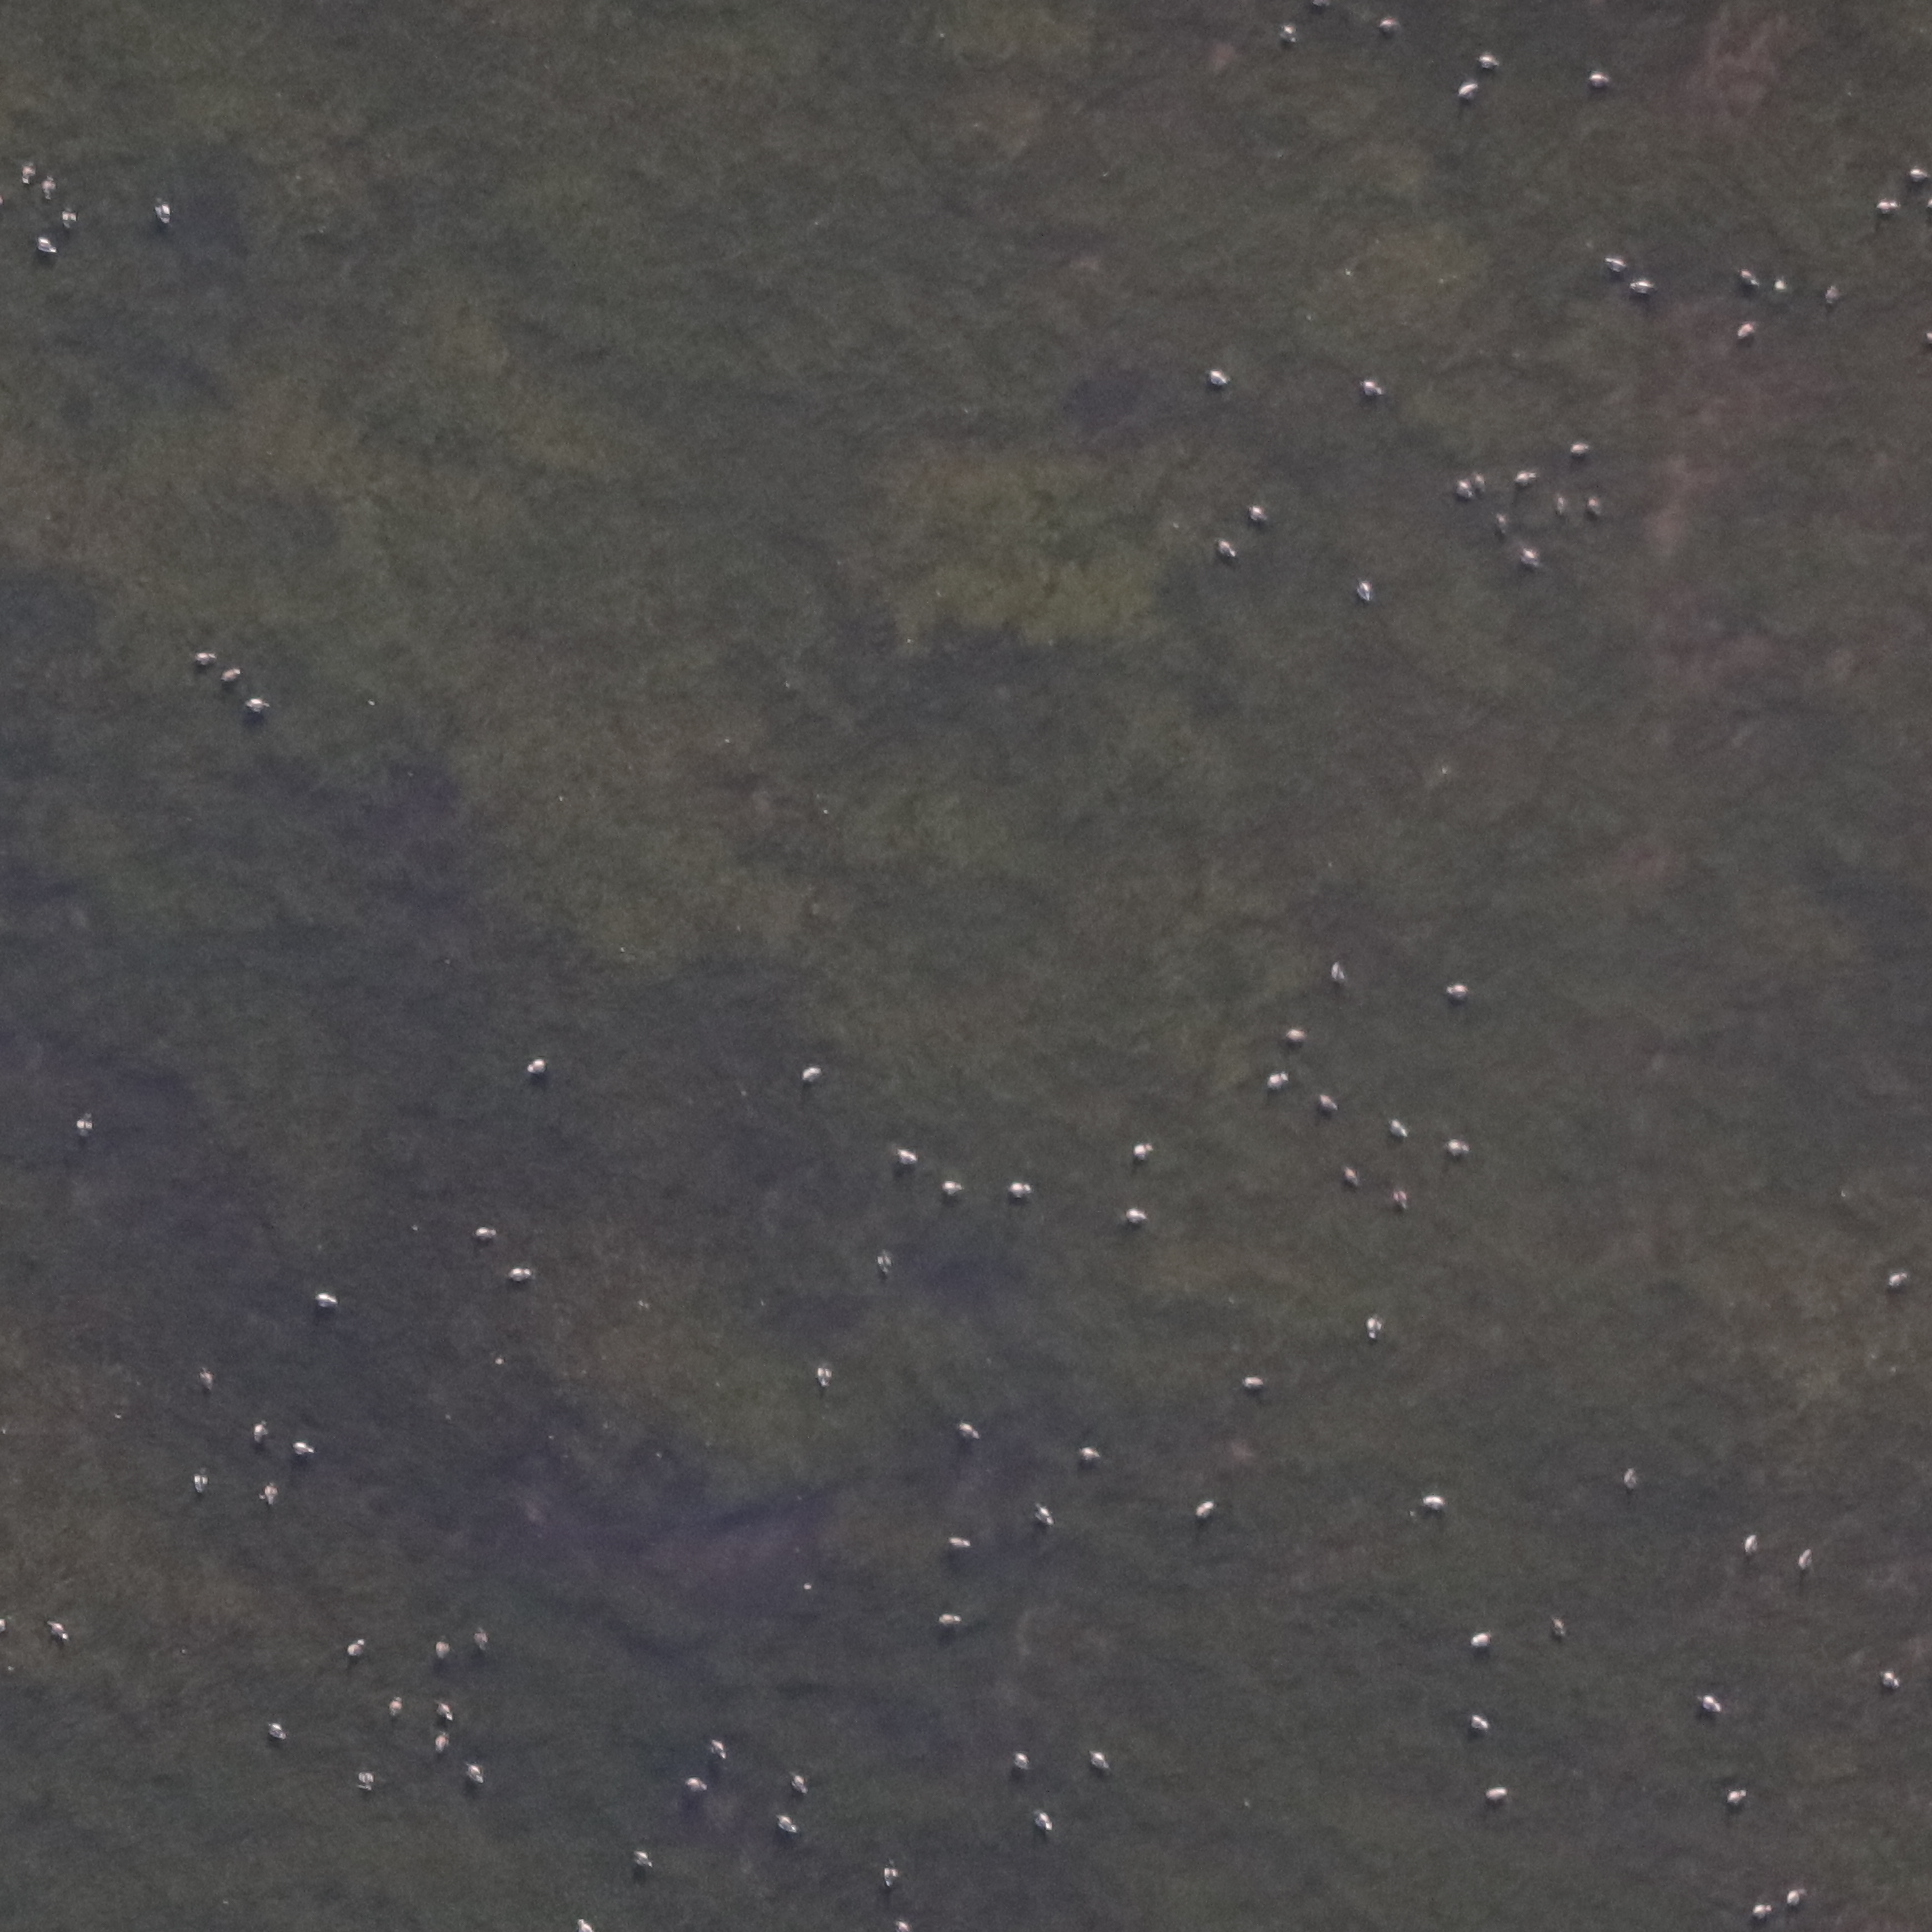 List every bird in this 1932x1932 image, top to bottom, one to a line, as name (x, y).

brant (1394, 26)
brant (1288, 29)
brant (1491, 60)
brant (1601, 82)
brant (1467, 94)
brant (25, 168)
brant (1922, 174)
brant (46, 189)
brant (1895, 207)
brant (66, 219)
brant (165, 222)
brant (54, 250)
brant (1611, 257)
brant (1747, 269)
brant (1646, 289)
brant (1835, 307)
brant (1749, 343)
brant (1372, 373)
brant (1224, 379)
brant (1583, 456)
brant (1525, 472)
brant (1467, 484)
brant (1564, 501)
brant (1585, 507)
brant (1260, 517)
brant (1506, 533)
brant (1221, 548)
brant (1538, 558)
brant (1365, 584)
brant (209, 666)
brant (241, 683)
brant (263, 712)
brant (1342, 978)
brant (1448, 989)
brant (1297, 1032)
brant (540, 1068)
brant (1275, 1073)
brant (809, 1074)
brant (1326, 1101)
brant (1402, 1126)
brant (84, 1127)
brant (1453, 1140)
brant (1145, 1144)
brant (904, 1157)
brant (1353, 1169)
brant (954, 1182)
brant (1013, 1188)
brant (1400, 1200)
brant (1137, 1220)
brant (500, 1229)
brant (893, 1252)
brant (1901, 1270)
brant (518, 1275)
brant (332, 1302)
brant (1372, 1320)
brant (824, 1367)
brant (1258, 1373)
brant (207, 1374)
brant (262, 1431)
brant (961, 1433)
brant (303, 1449)
brant (1090, 1458)
brant (1634, 1474)
brant (209, 1490)
brant (275, 1498)
brant (1439, 1499)
brant (1043, 1510)
brant (1214, 1518)
brant (956, 1533)
brant (1752, 1538)
brant (1814, 1557)
brant (950, 1613)
brant (58, 1624)
brant (492, 1629)
brant (1556, 1637)
brant (1484, 1644)
brant (442, 1649)
brant (358, 1650)
brant (1890, 1677)
brant (1707, 1700)
brant (392, 1706)
brant (445, 1715)
brant (1482, 1729)
brant (275, 1731)
brant (449, 1743)
brant (715, 1756)
brant (1031, 1759)
brant (1108, 1760)
brant (491, 1773)
brant (805, 1774)
brant (368, 1779)
brant (699, 1790)
brant (1497, 1793)
brant (1734, 1795)
brant (1043, 1826)
brant (787, 1827)
brant (647, 1858)
brant (891, 1867)
brant (1765, 1906)
brant (1799, 1907)
brant (906, 1928)